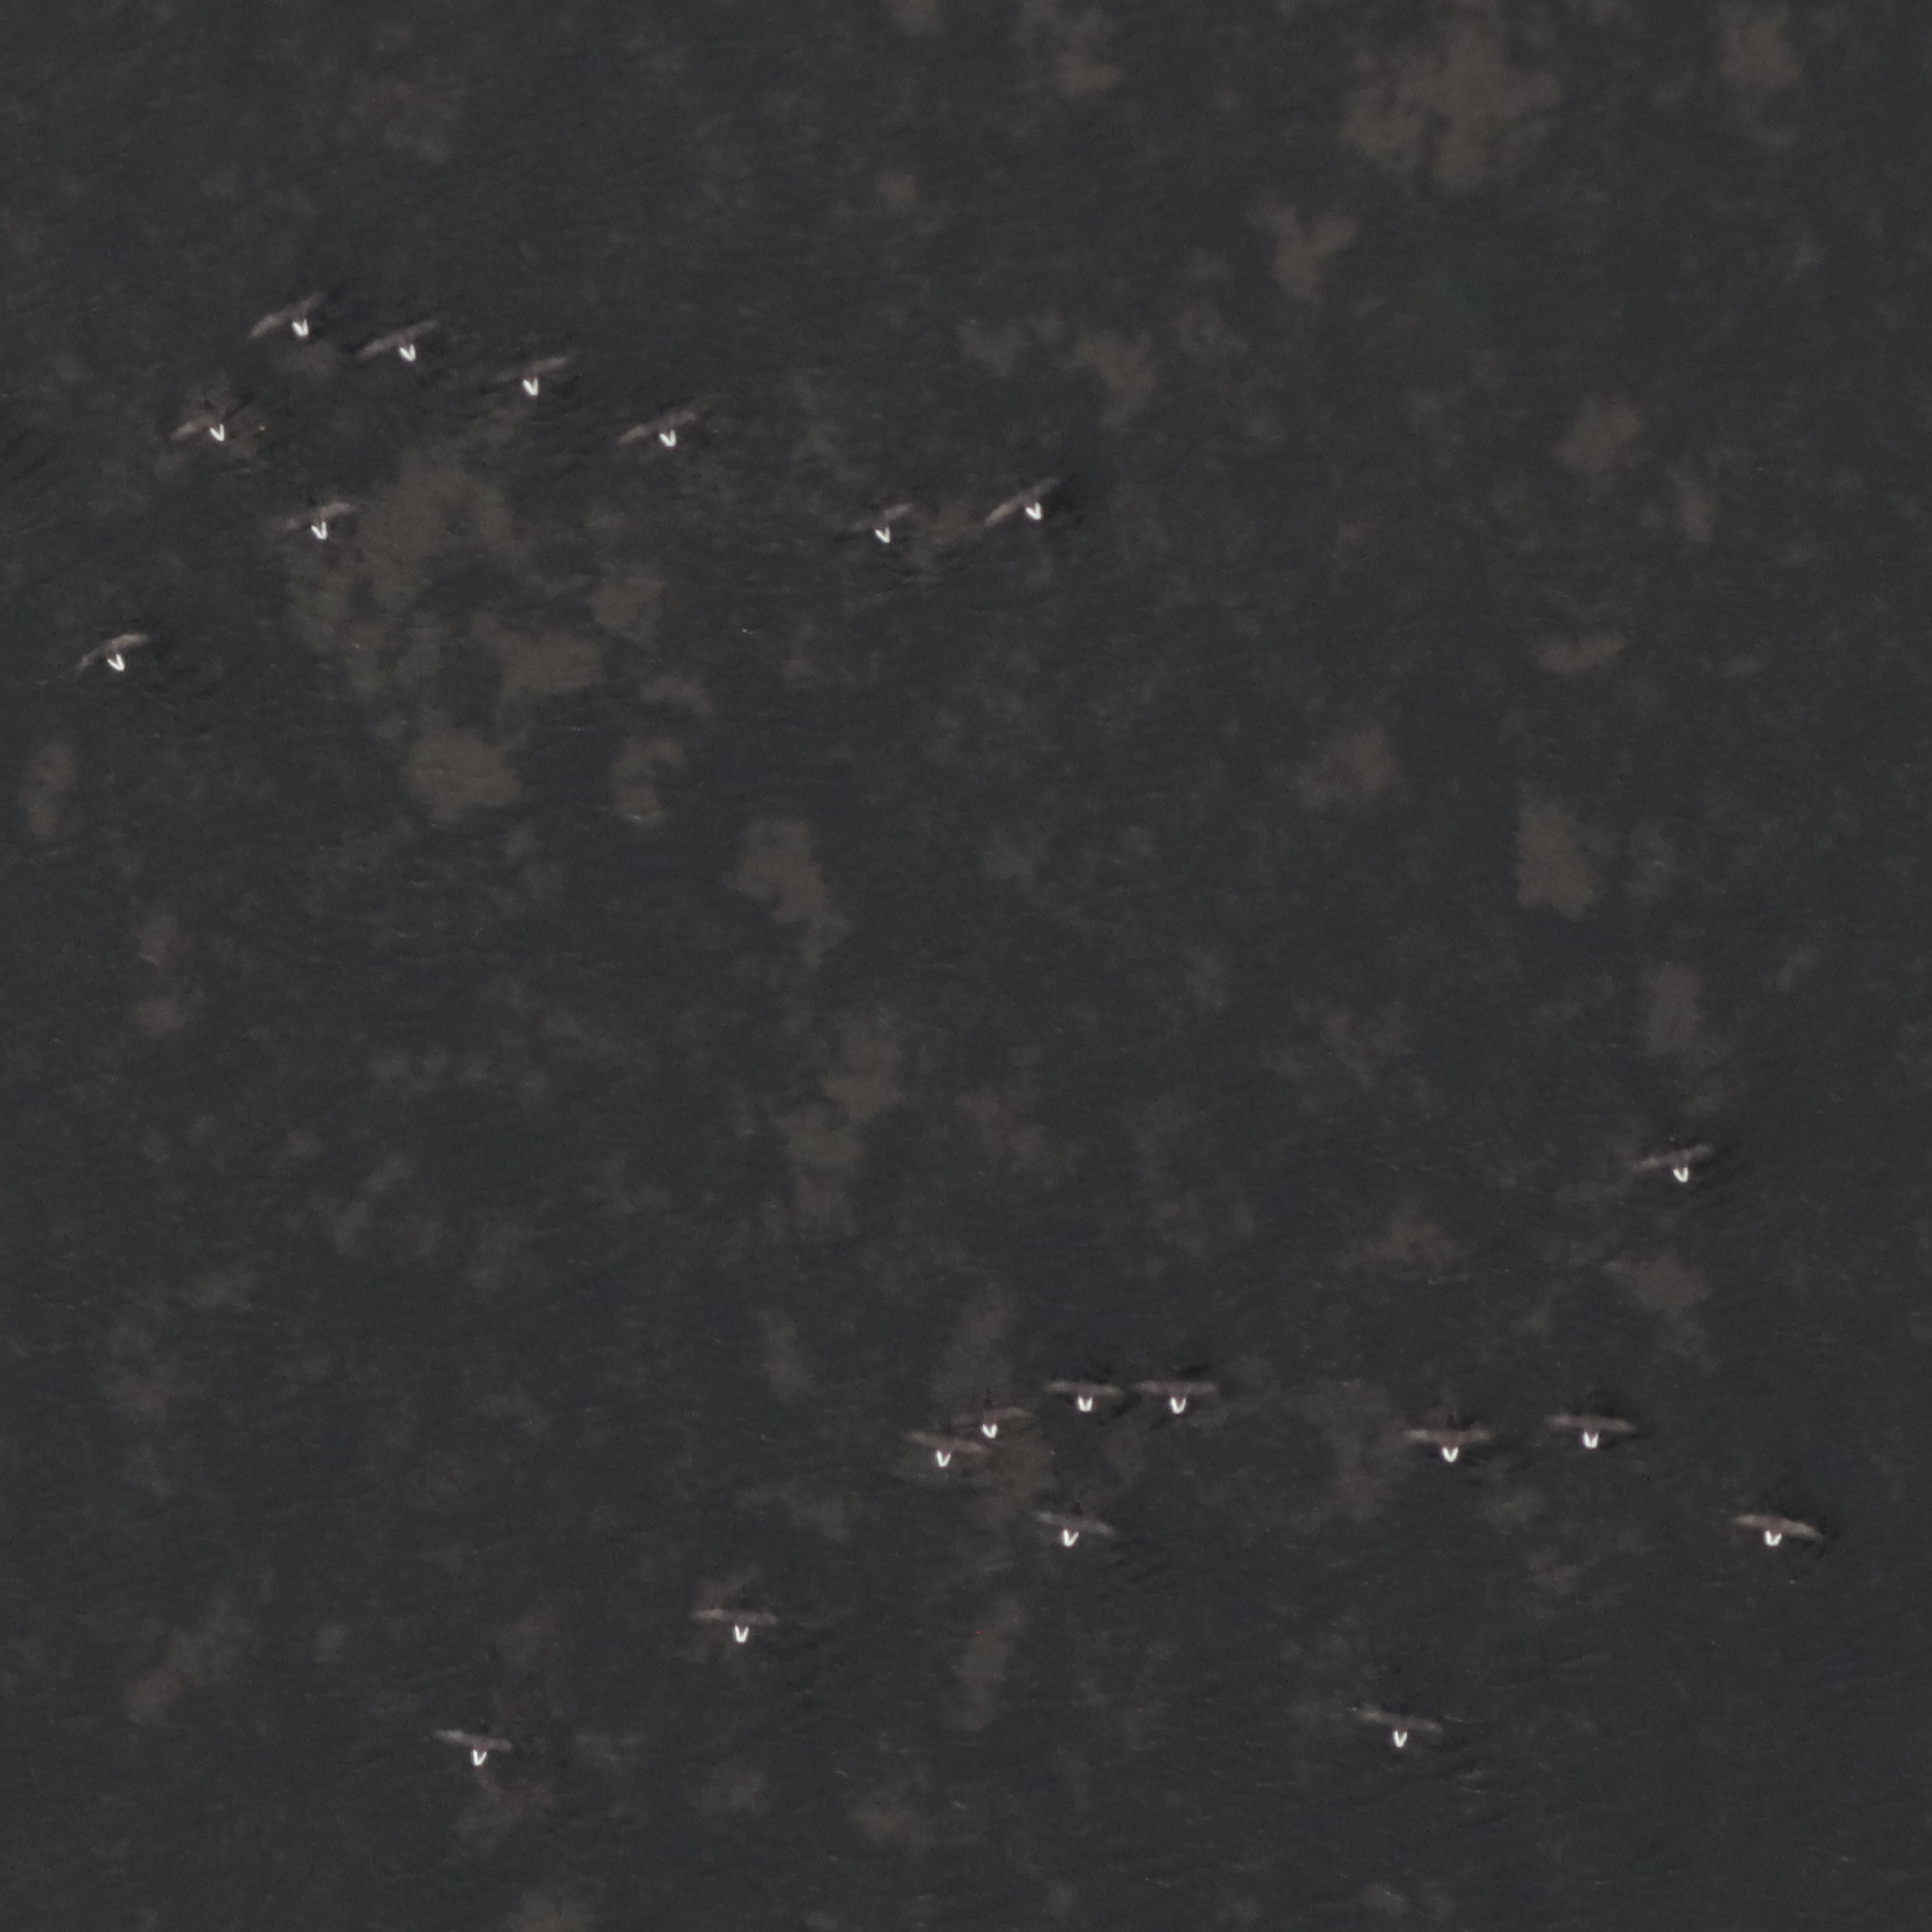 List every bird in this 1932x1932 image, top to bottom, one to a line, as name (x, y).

brant (301, 313)
brant (408, 343)
brant (532, 376)
brant (211, 421)
brant (665, 426)
brant (1027, 498)
brant (323, 518)
brant (884, 524)
brant (116, 652)
brant (1680, 1161)
brant (1185, 1388)
brant (1093, 1391)
brant (990, 1415)
brant (1591, 1426)
brant (1448, 1435)
brant (943, 1442)
brant (1075, 1527)
brant (1776, 1527)
brant (739, 1623)
brant (1398, 1722)
brant (483, 1746)